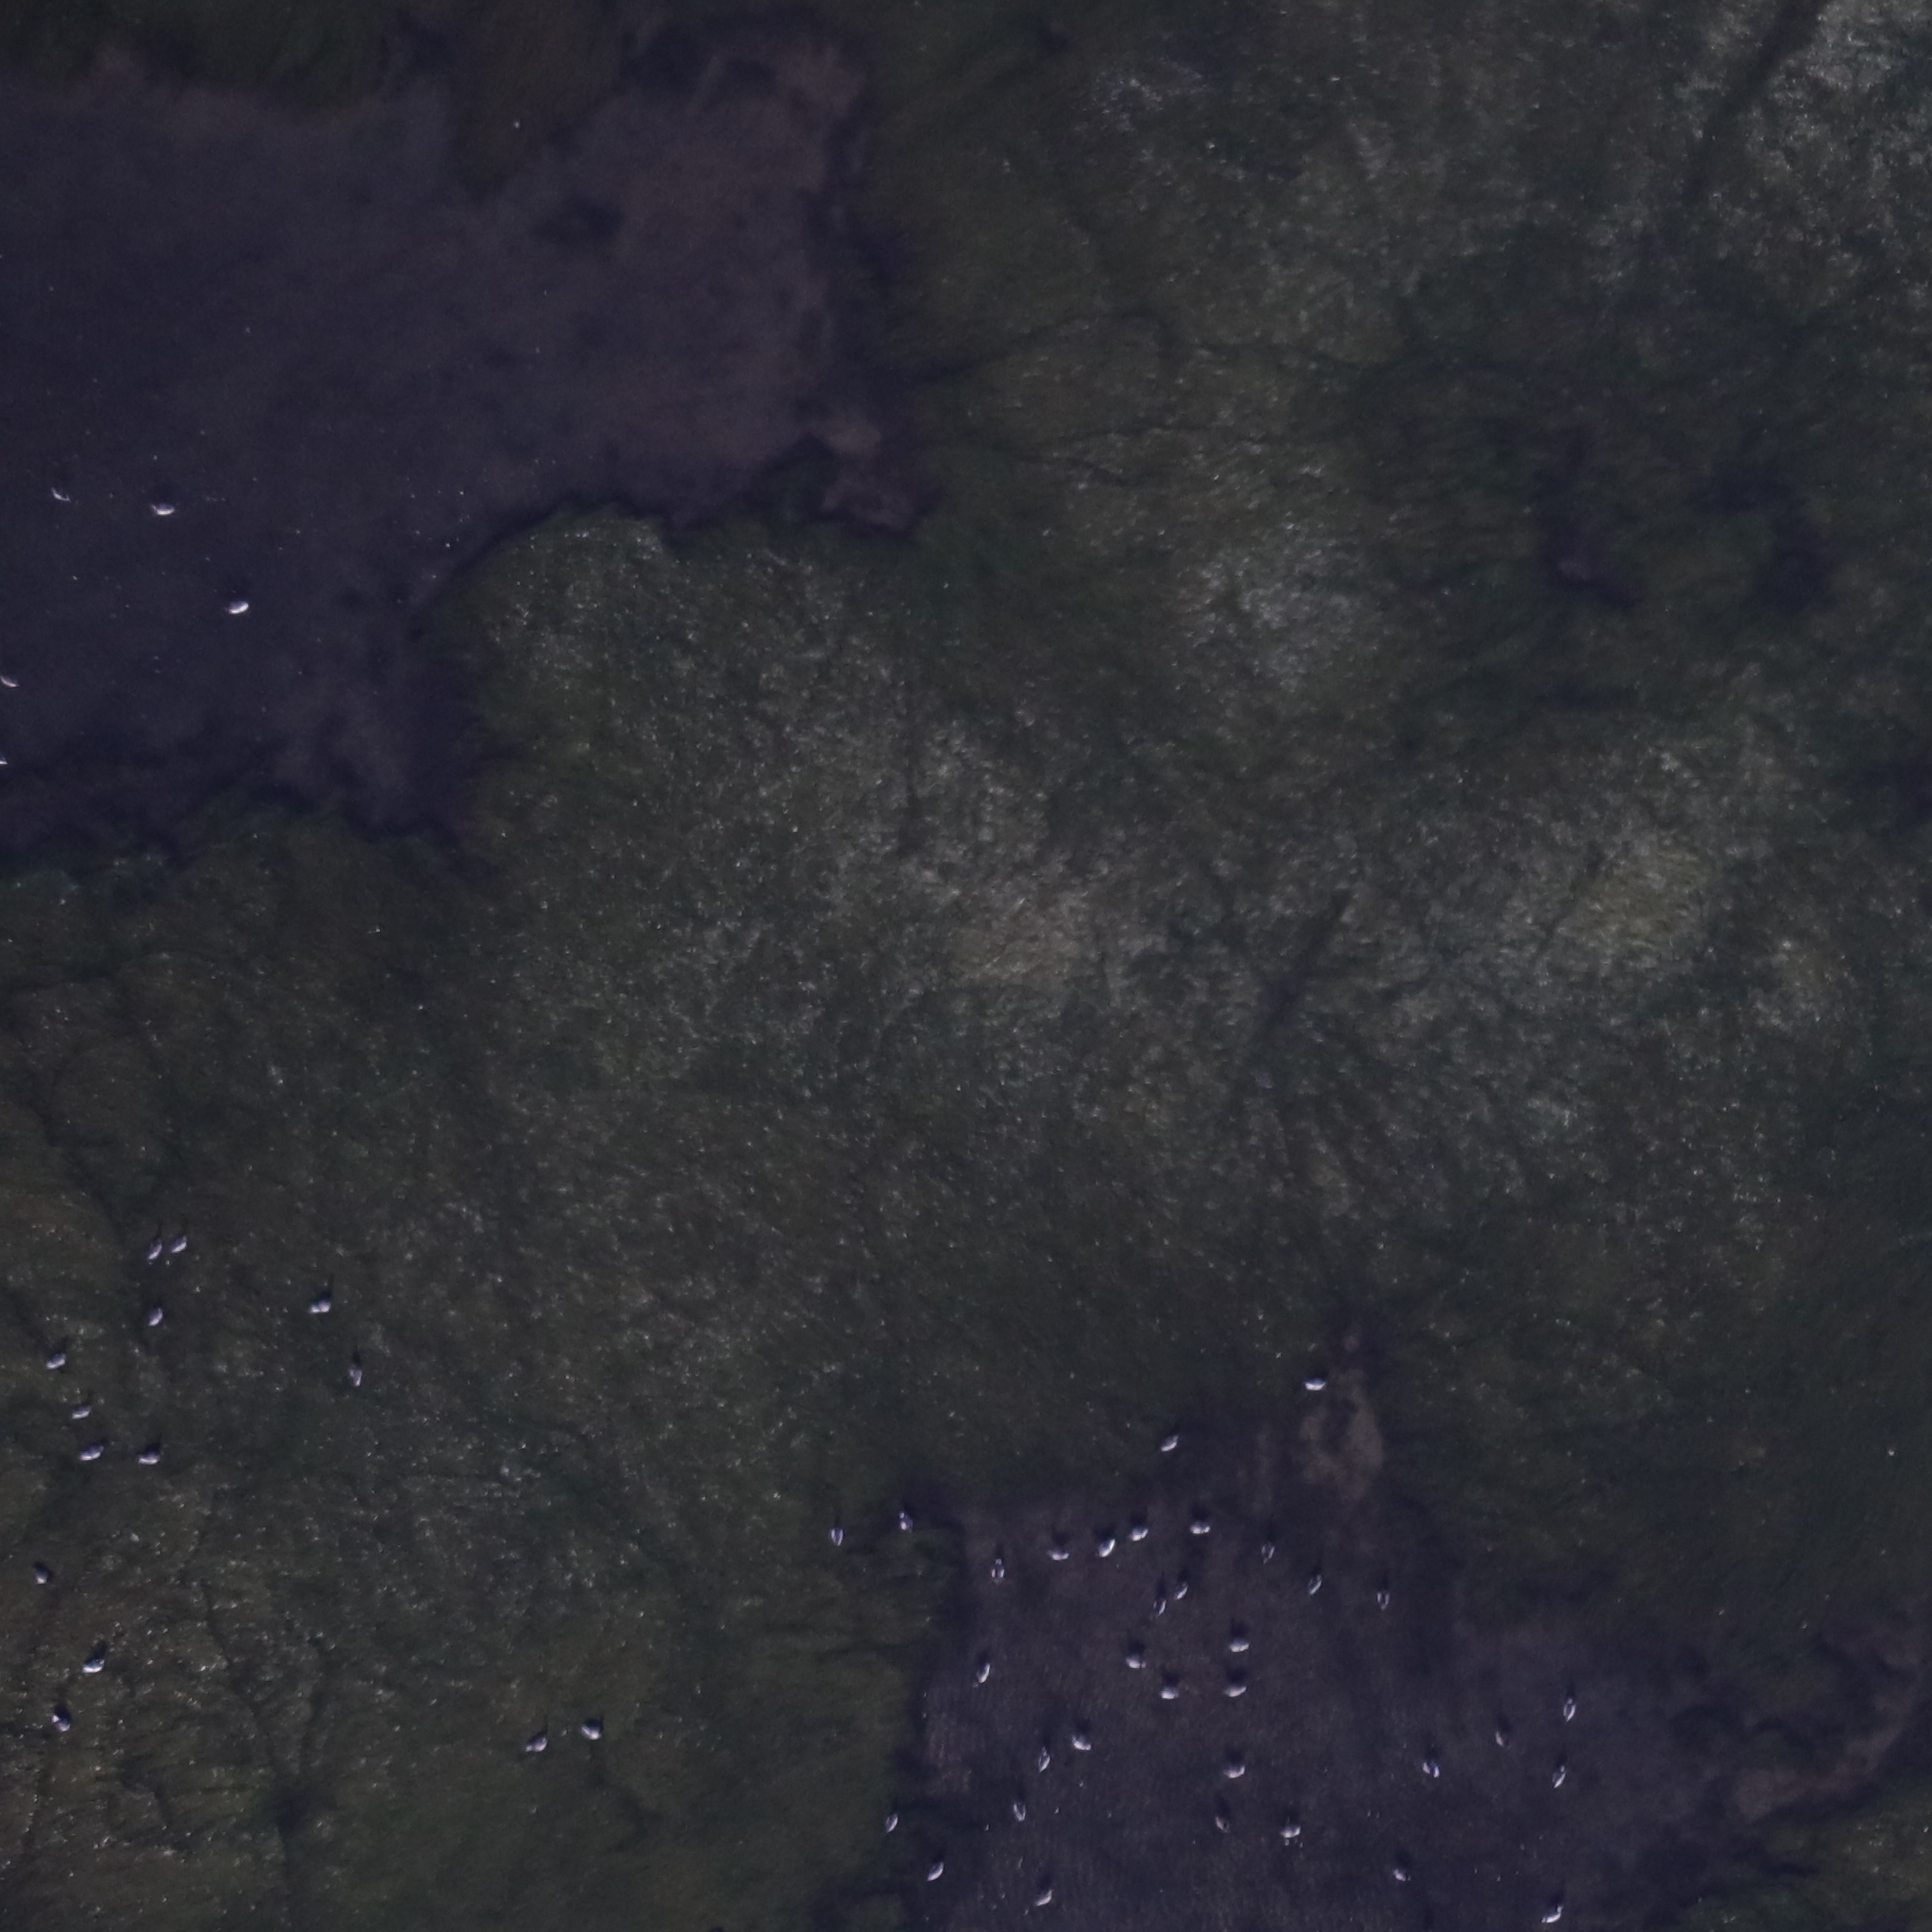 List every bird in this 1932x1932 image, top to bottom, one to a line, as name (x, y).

brant (61, 492)
brant (163, 507)
brant (239, 608)
brant (5, 681)
brant (175, 1246)
brant (153, 1257)
brant (314, 1312)
brant (155, 1318)
brant (53, 1360)
brant (361, 1378)
brant (1314, 1386)
brant (87, 1413)
brant (1165, 1446)
brant (89, 1453)
brant (150, 1459)
brant (904, 1520)
brant (1140, 1528)
brant (1205, 1529)
brant (835, 1543)
brant (1266, 1547)
brant (1107, 1550)
brant (1055, 1562)
brant (41, 1571)
brant (995, 1578)
brant (1319, 1580)
brant (1180, 1588)
brant (1386, 1603)
brant (1155, 1604)
brant (1239, 1644)
brant (1139, 1658)
brant (99, 1669)
brant (983, 1676)
brant (1238, 1685)
brant (1177, 1691)
brant (1558, 1713)
brant (67, 1720)
brant (583, 1732)
brant (1501, 1738)
brant (536, 1745)
brant (1083, 1746)
brant (1043, 1758)
brant (1432, 1769)
brant (1237, 1773)
brant (1565, 1777)
brant (1013, 1808)
brant (1227, 1827)
brant (896, 1830)
brant (1291, 1831)
brant (936, 1866)
brant (1401, 1881)
brant (1045, 1898)
brant (1551, 1919)